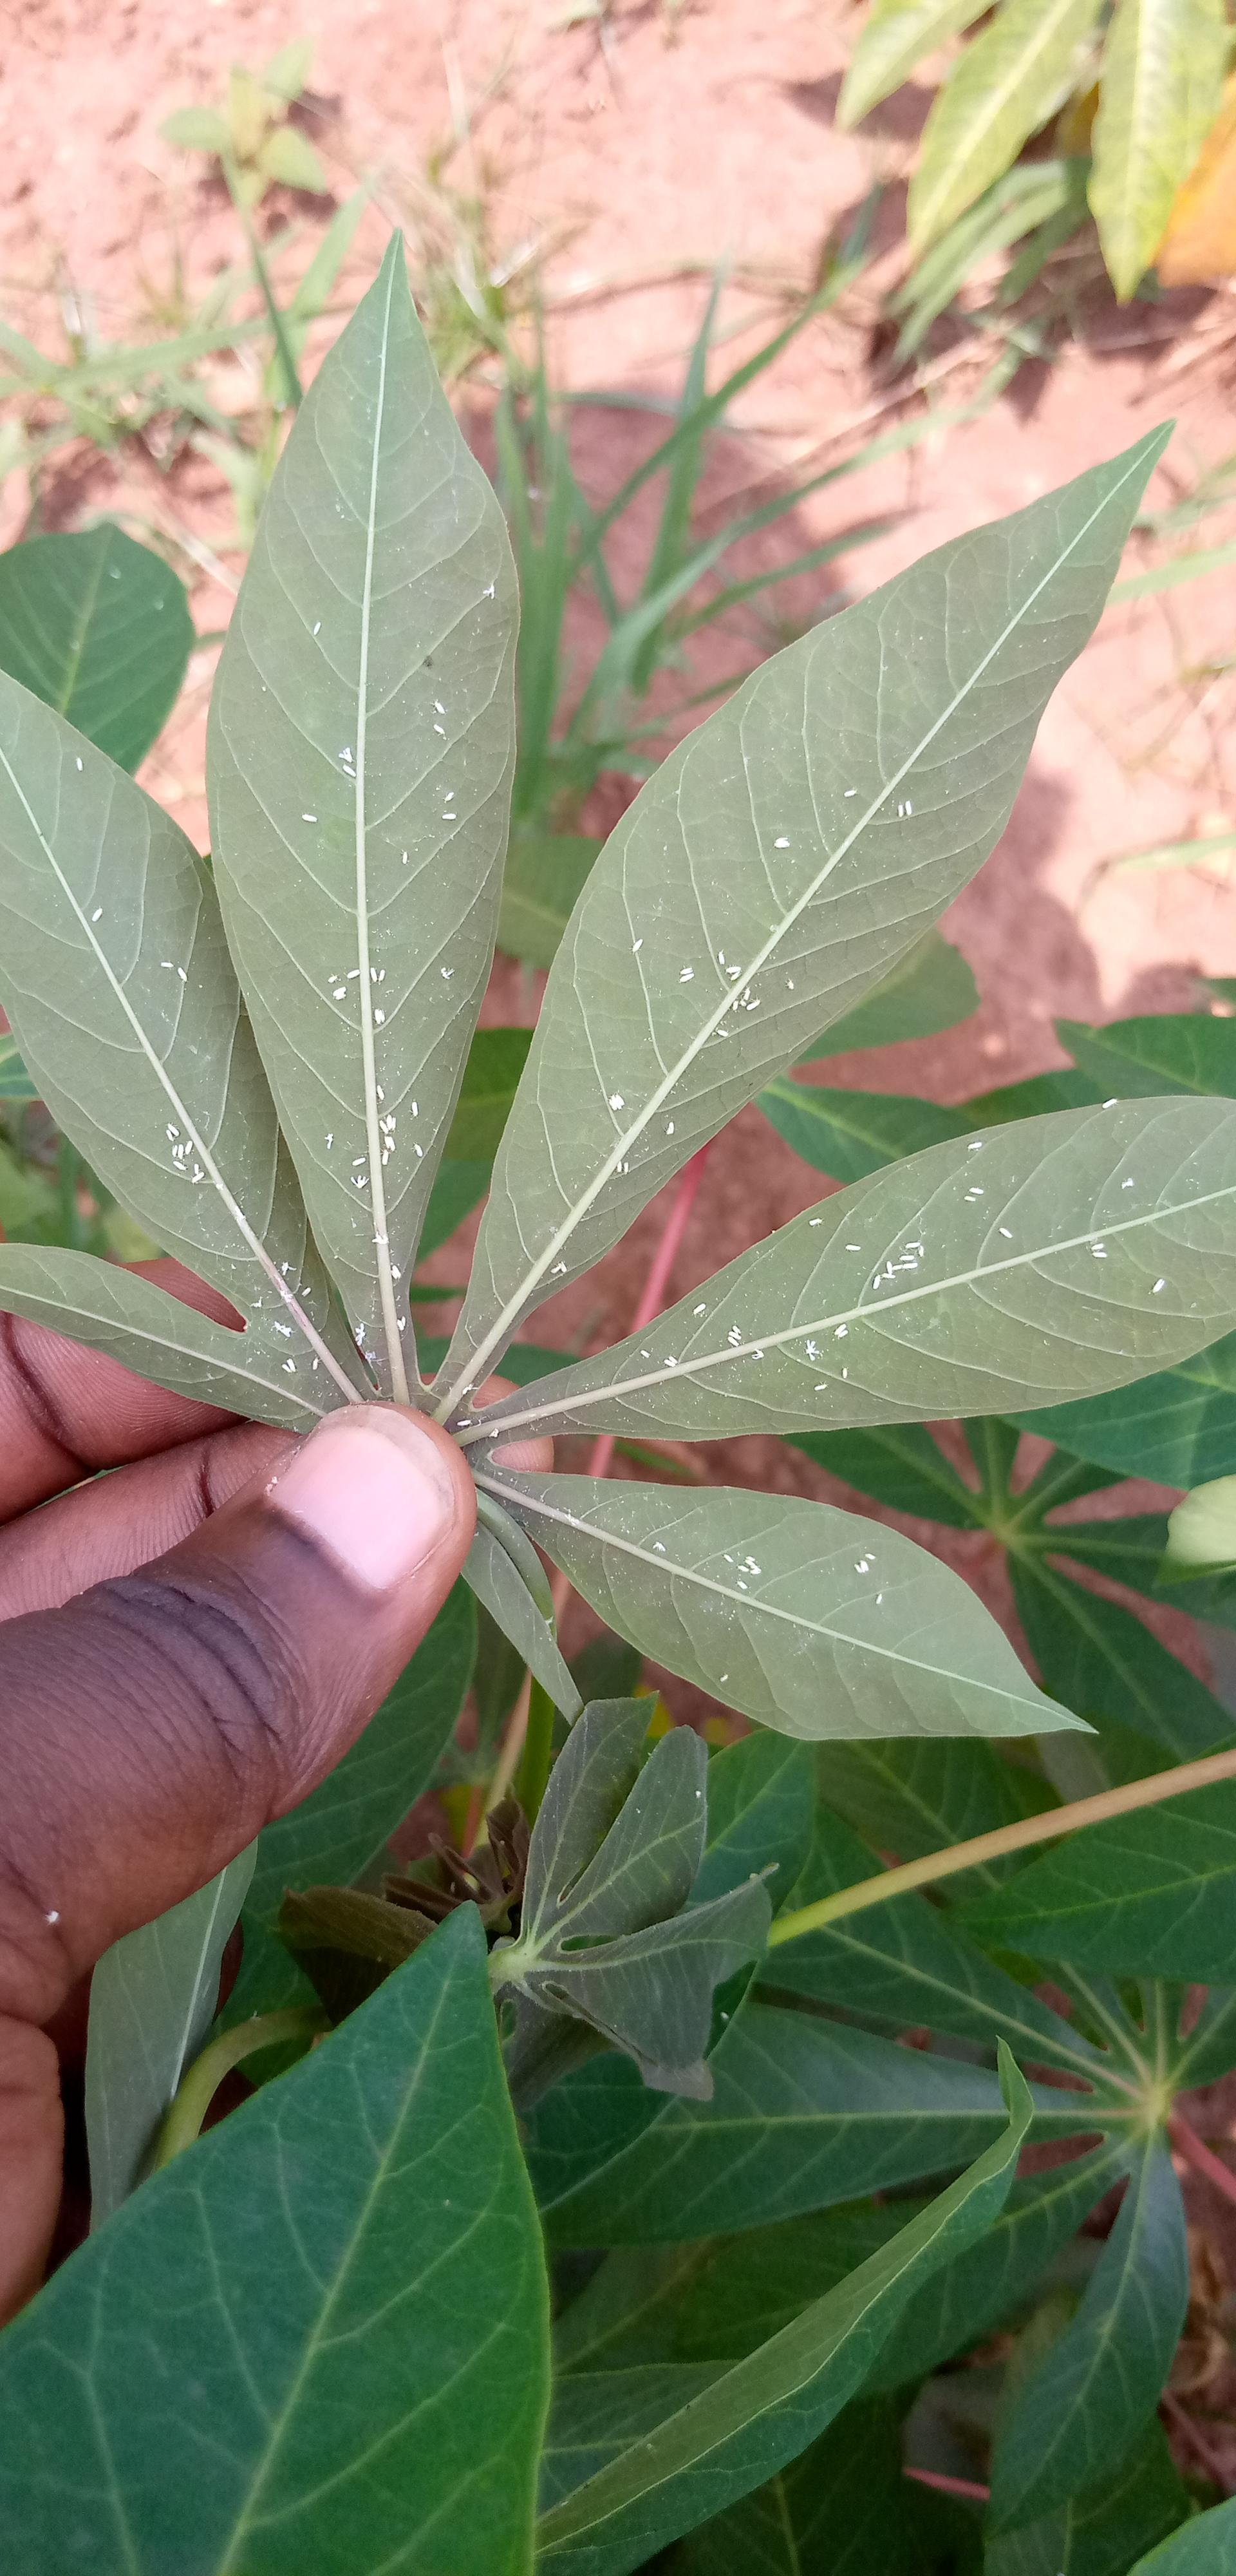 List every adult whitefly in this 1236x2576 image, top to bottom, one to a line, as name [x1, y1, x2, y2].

whitefly [480, 582, 499, 603]
whitefly [312, 621, 326, 639]
whitefly [430, 699, 446, 717]
whitefly [429, 722, 448, 736]
whitefly [334, 745, 360, 764]
whitefly [73, 753, 86, 773]
whitefly [341, 764, 358, 779]
whitefly [841, 788, 859, 799]
whitefly [442, 790, 457, 804]
whitefly [904, 798, 915, 817]
whitefly [895, 801, 904, 818]
whitefly [438, 811, 459, 824]
whitefly [299, 812, 322, 825]
whitefly [773, 837, 792, 843]
whitefly [771, 843, 795, 850]
whitefly [398, 848, 410, 869]
whitefly [89, 905, 104, 922]
whitefly [630, 937, 642, 955]
whitefly [715, 947, 729, 967]
whitefly [158, 960, 174, 970]
whitefly [368, 963, 378, 987]
whitefly [680, 963, 693, 977]
whitefly [437, 964, 460, 983]
whitefly [722, 965, 744, 976]
whitefly [176, 965, 191, 985]
whitefly [346, 967, 361, 980]
whitefly [379, 967, 386, 987]
whitefly [729, 969, 741, 985]
whitefly [327, 971, 339, 986]
whitefly [679, 972, 695, 985]
whitefly [783, 974, 795, 992]
whitefly [742, 985, 751, 1000]
whitefly [333, 985, 348, 994]
whitefly [333, 992, 347, 999]
whitefly [746, 998, 763, 1011]
whitefly [729, 998, 739, 1013]
whitefly [739, 998, 747, 1009]
whitefly [373, 1007, 380, 1027]
whitefly [380, 1009, 387, 1023]
whitefly [714, 1027, 731, 1039]
whitefly [375, 1083, 389, 1101]
whitefly [612, 1091, 628, 1110]
whitefly [1097, 1094, 1120, 1112]
whitefly [606, 1097, 617, 1113]
whitefly [410, 1099, 422, 1121]
whitefly [384, 1112, 393, 1132]
whitefly [391, 1113, 399, 1131]
whitefly [378, 1117, 388, 1133]
whitefly [664, 1120, 680, 1137]
whitefly [167, 1121, 181, 1137]
whitefly [164, 1128, 174, 1142]
whitefly [323, 1131, 338, 1152]
whitefly [384, 1133, 398, 1153]
whitefly [184, 1137, 195, 1157]
whitefly [964, 1137, 985, 1156]
whitefly [412, 1141, 424, 1160]
whitefly [169, 1142, 178, 1159]
whitefly [177, 1142, 185, 1160]
whitefly [379, 1148, 391, 1168]
whitefly [348, 1155, 368, 1169]
whitefly [171, 1157, 189, 1172]
whitefly [615, 1159, 623, 1175]
whitefly [623, 1161, 632, 1175]
whitefly [192, 1162, 201, 1175]
whitefly [191, 1171, 207, 1188]
whitefly [346, 1172, 374, 1192]
whitefly [1118, 1175, 1137, 1190]
whitefly [966, 1185, 984, 1195]
whitefly [962, 1195, 979, 1204]
whitefly [807, 1213, 827, 1229]
whitefly [997, 1225, 1017, 1240]
whitefly [370, 1228, 394, 1246]
whitefly [903, 1240, 920, 1249]
whitefly [1085, 1242, 1109, 1255]
whitefly [843, 1242, 863, 1254]
whitefly [917, 1244, 924, 1259]
whitefly [1089, 1250, 1112, 1261]
whitefly [897, 1252, 917, 1265]
whitefly [886, 1257, 894, 1274]
whitefly [279, 1261, 297, 1280]
whitefly [557, 1261, 569, 1273]
whitefly [891, 1262, 903, 1271]
whitefly [548, 1262, 563, 1274]
whitefly [902, 1263, 919, 1271]
whitefly [391, 1265, 406, 1282]
whitefly [881, 1271, 897, 1281]
whitefly [870, 1273, 880, 1291]
whitefly [1147, 1276, 1170, 1295]
whitefly [298, 1285, 314, 1300]
whitefly [247, 1295, 267, 1312]
whitefly [691, 1302, 708, 1318]
whitefly [400, 1315, 408, 1327]
whitefly [395, 1318, 405, 1332]
whitefly [271, 1319, 296, 1338]
whitefly [351, 1321, 368, 1346]
whitefly [834, 1322, 848, 1338]
whitefly [731, 1324, 742, 1334]
whitefly [838, 1329, 849, 1340]
whitefly [729, 1330, 743, 1341]
whitefly [803, 1334, 827, 1363]
whitefly [726, 1335, 740, 1348]
whitefly [749, 1345, 764, 1363]
whitefly [637, 1346, 654, 1361]
whitefly [668, 1354, 680, 1364]
whitefly [310, 1356, 321, 1376]
whitefly [286, 1358, 299, 1374]
whitefly [662, 1358, 676, 1368]
whitefly [279, 1361, 292, 1373]
whitefly [839, 1366, 851, 1381]
whitefly [459, 1380, 480, 1399]
whitefly [811, 1380, 831, 1393]
whitefly [456, 1416, 473, 1430]
whitefly [487, 1428, 500, 1441]
whitefly [648, 1540, 669, 1553]
whitefly [721, 1551, 735, 1564]
whitefly [863, 1551, 879, 1560]
whitefly [744, 1554, 758, 1561]
whitefly [859, 1557, 869, 1575]
whitefly [744, 1559, 758, 1564]
whitefly [734, 1562, 749, 1575]
whitefly [852, 1562, 862, 1575]
whitefly [749, 1564, 762, 1568]
whitefly [749, 1568, 762, 1577]
whitefly [735, 1578, 751, 1593]
whitefly [873, 1588, 886, 1607]
whitefly [718, 1671, 731, 1685]
whitefly [693, 1786, 704, 1802]
whitefly [716, 2010, 733, 2024]